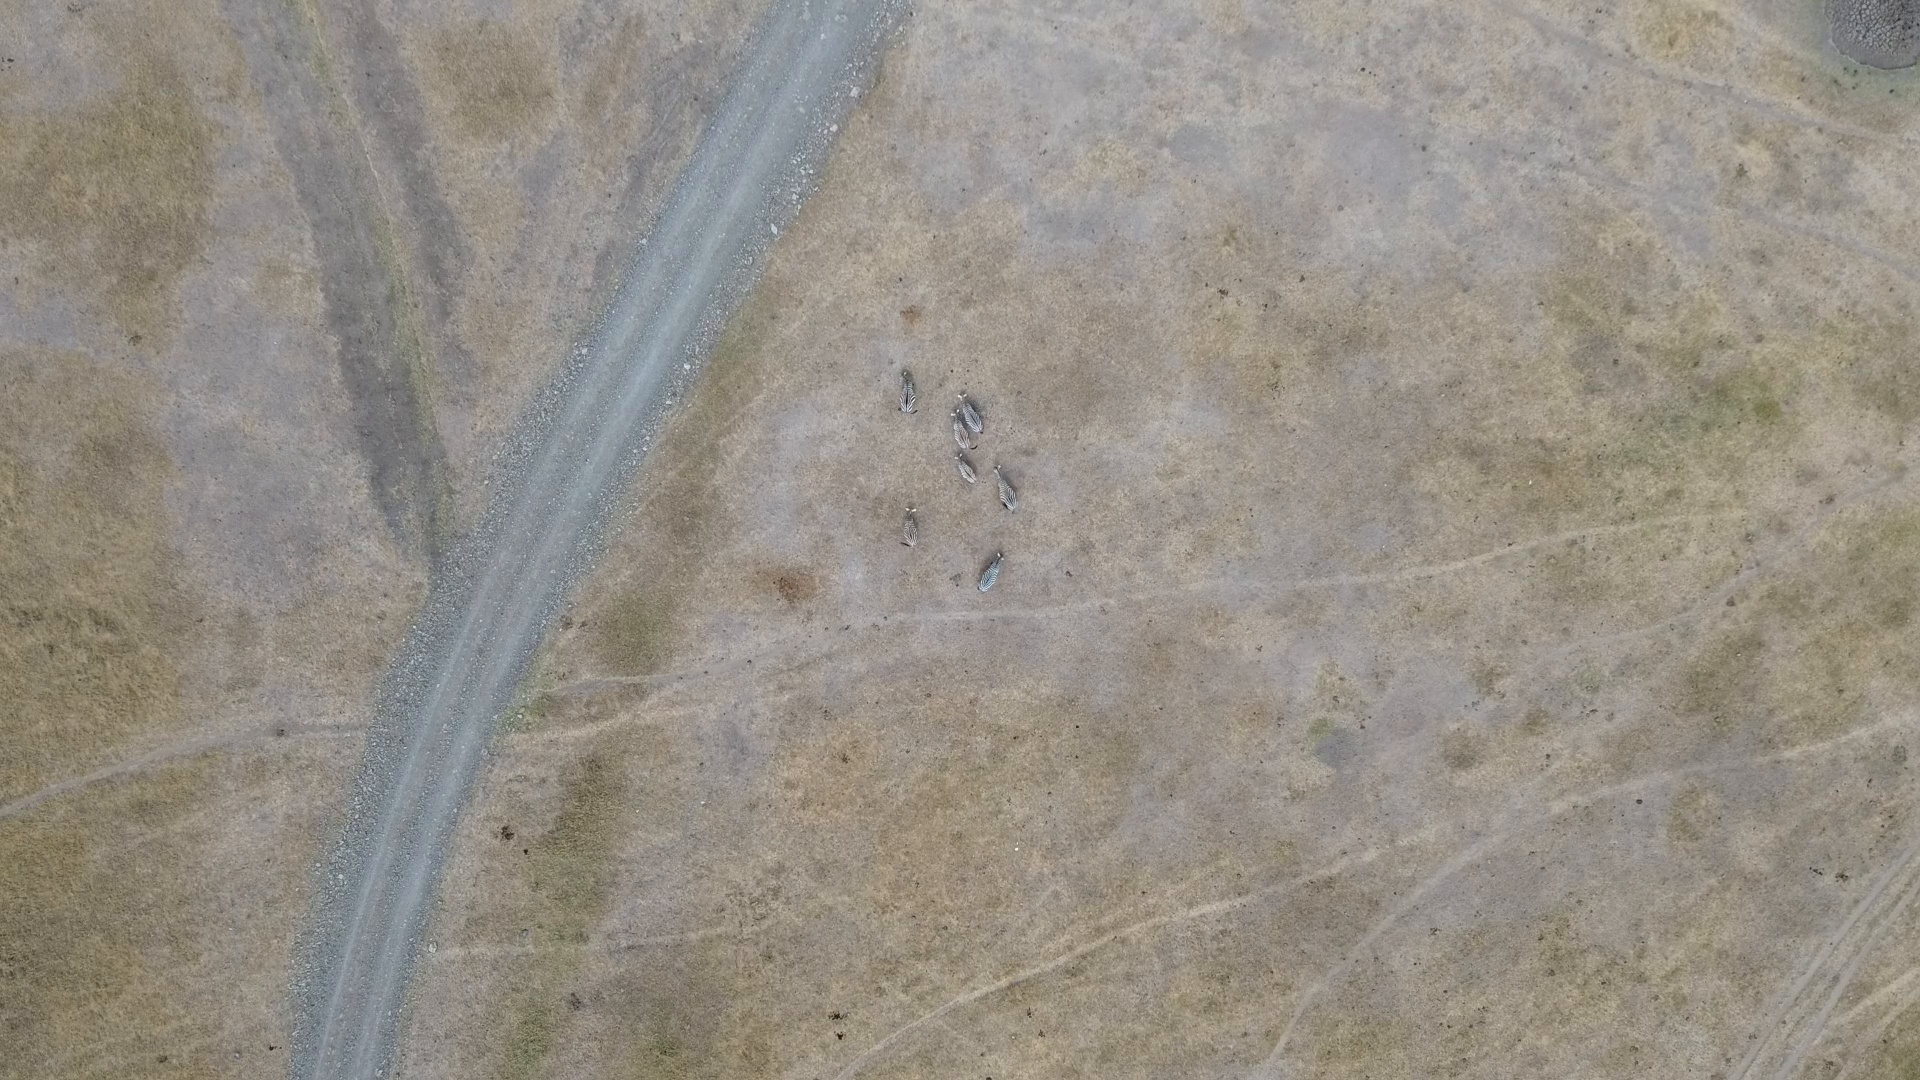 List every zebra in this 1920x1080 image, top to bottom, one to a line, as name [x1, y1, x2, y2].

zebra [898, 371, 916, 412]
zebra [957, 392, 984, 432]
zebra [949, 410, 971, 449]
zebra [954, 453, 977, 484]
zebra [992, 463, 1018, 511]
zebra [902, 507, 918, 545]
zebra [978, 552, 1005, 591]